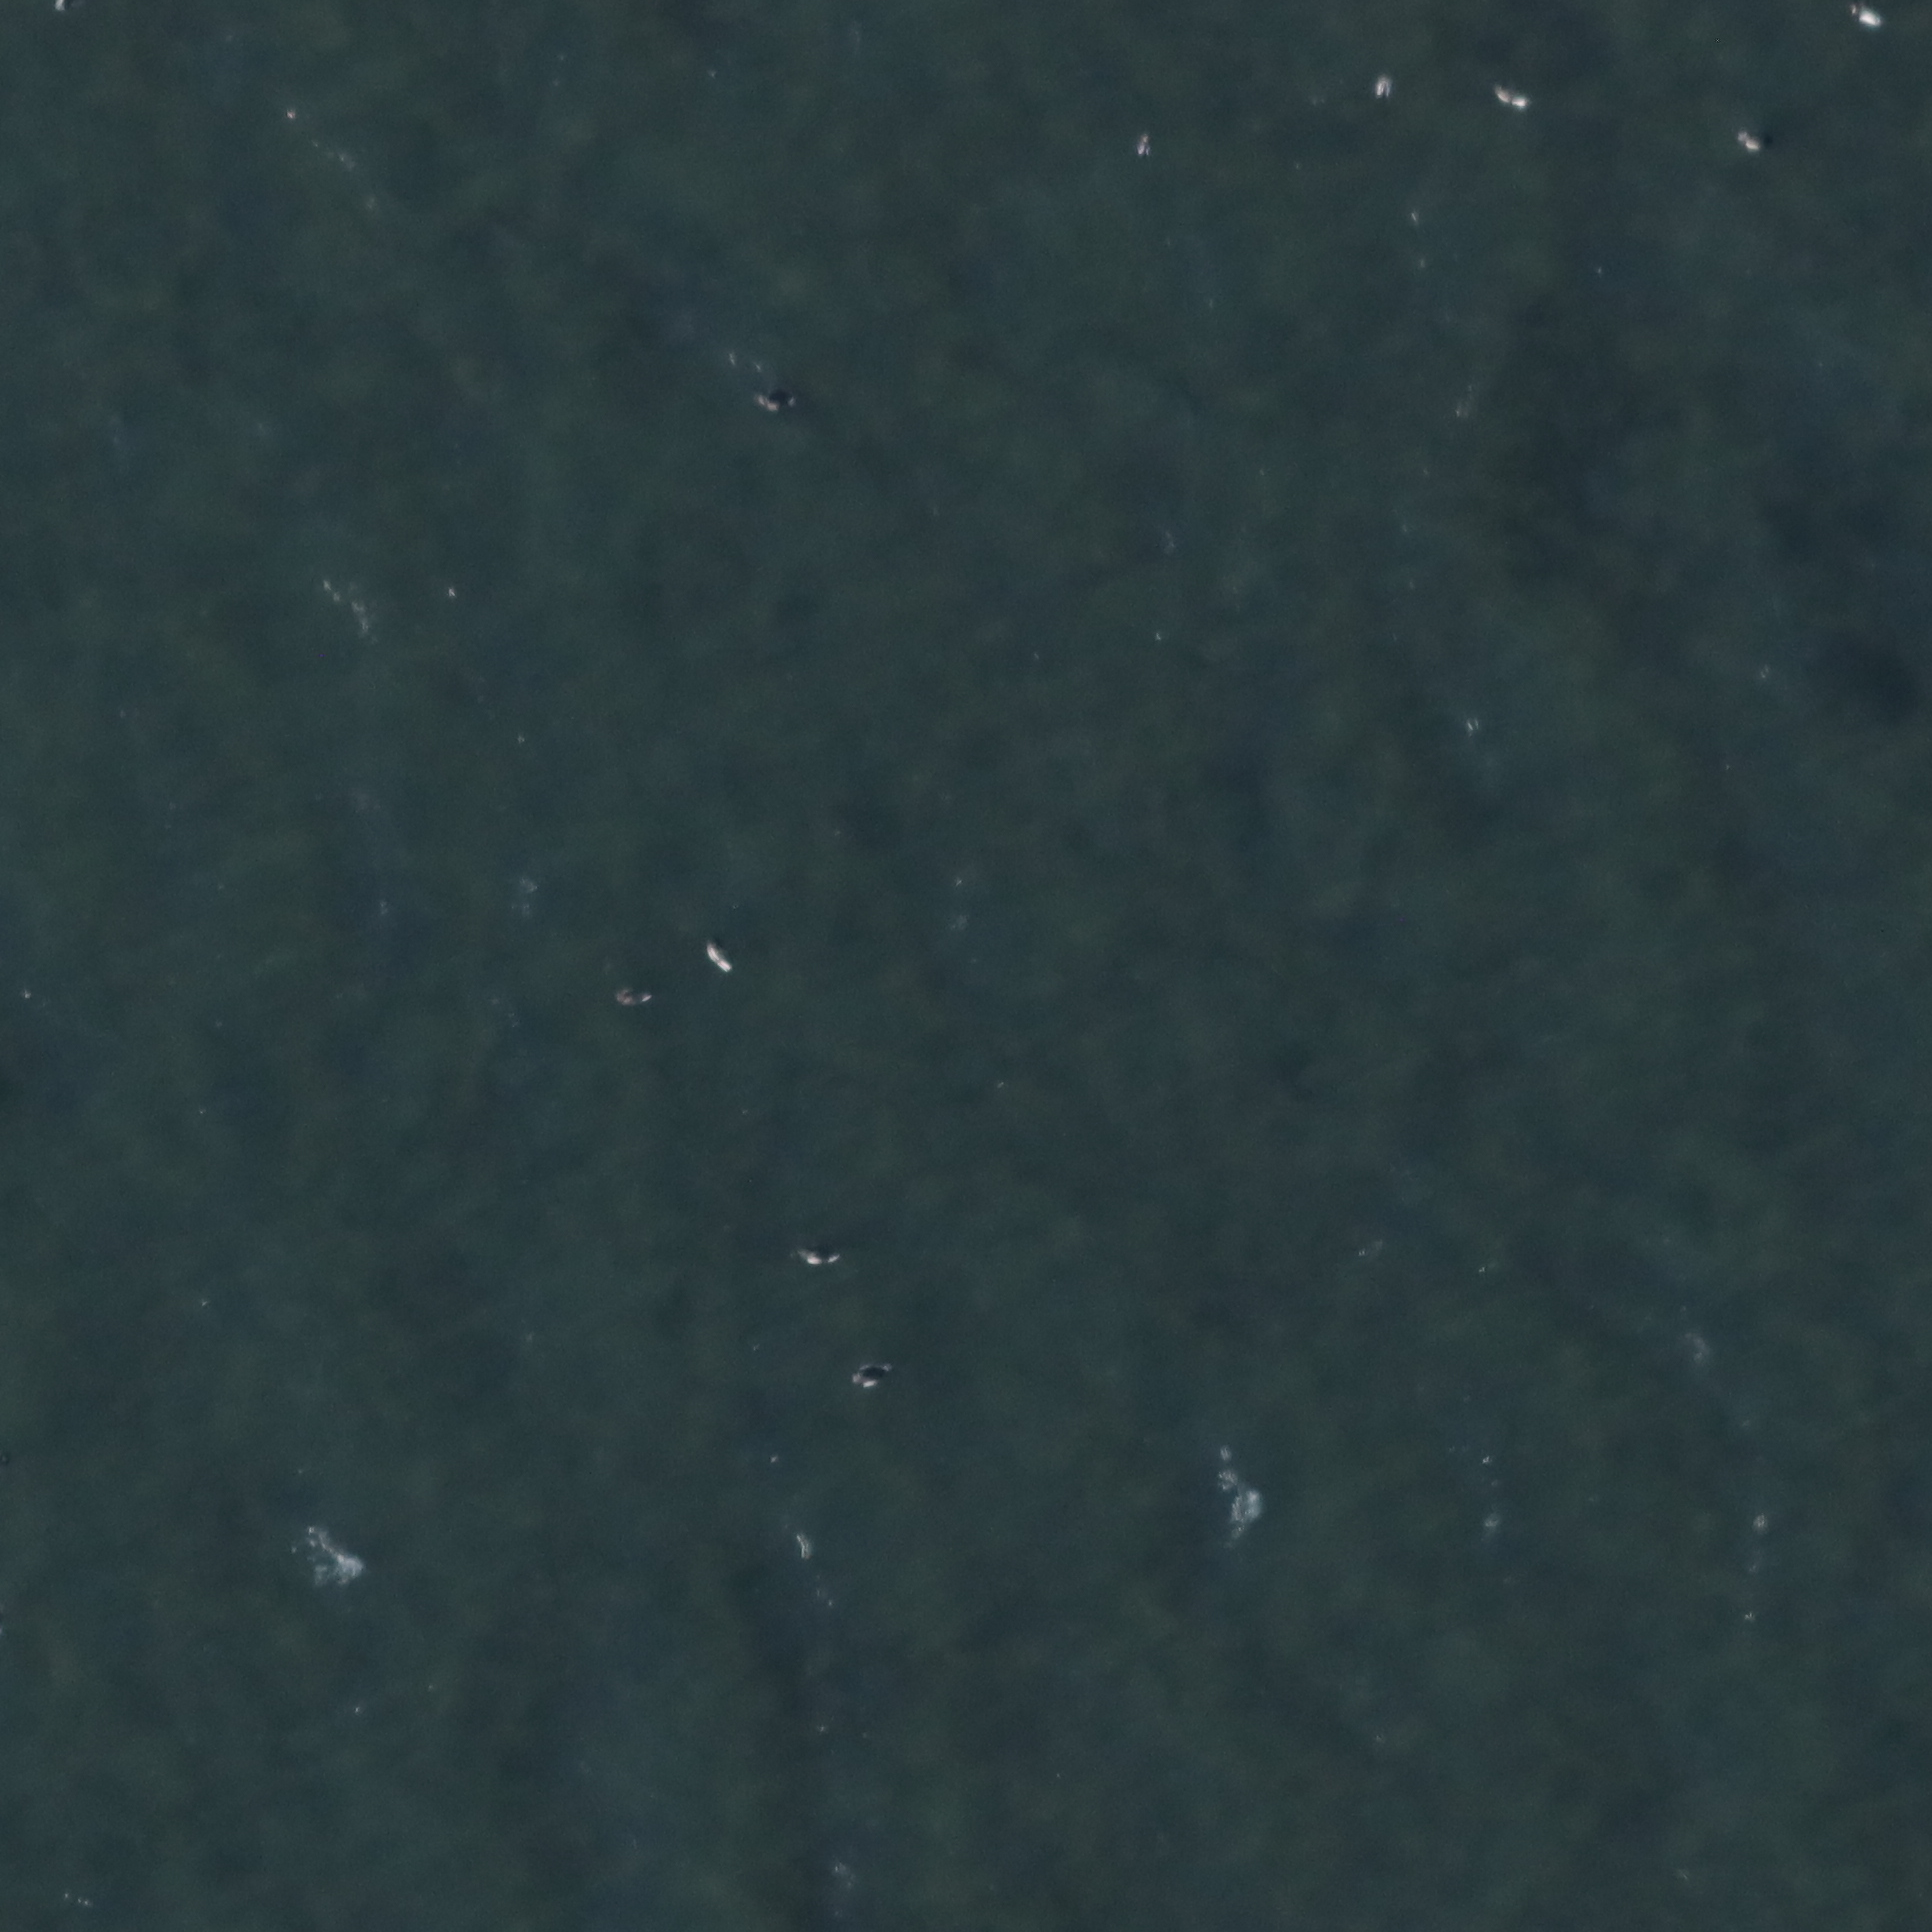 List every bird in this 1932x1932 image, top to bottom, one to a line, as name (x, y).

brant (76, 2)
other bird (1871, 12)
other bird (1379, 88)
other bird (1510, 89)
other bird (1751, 139)
other bird (1142, 146)
brant (780, 397)
brant (722, 955)
brant (632, 995)
brant (822, 1255)
brant (872, 1374)